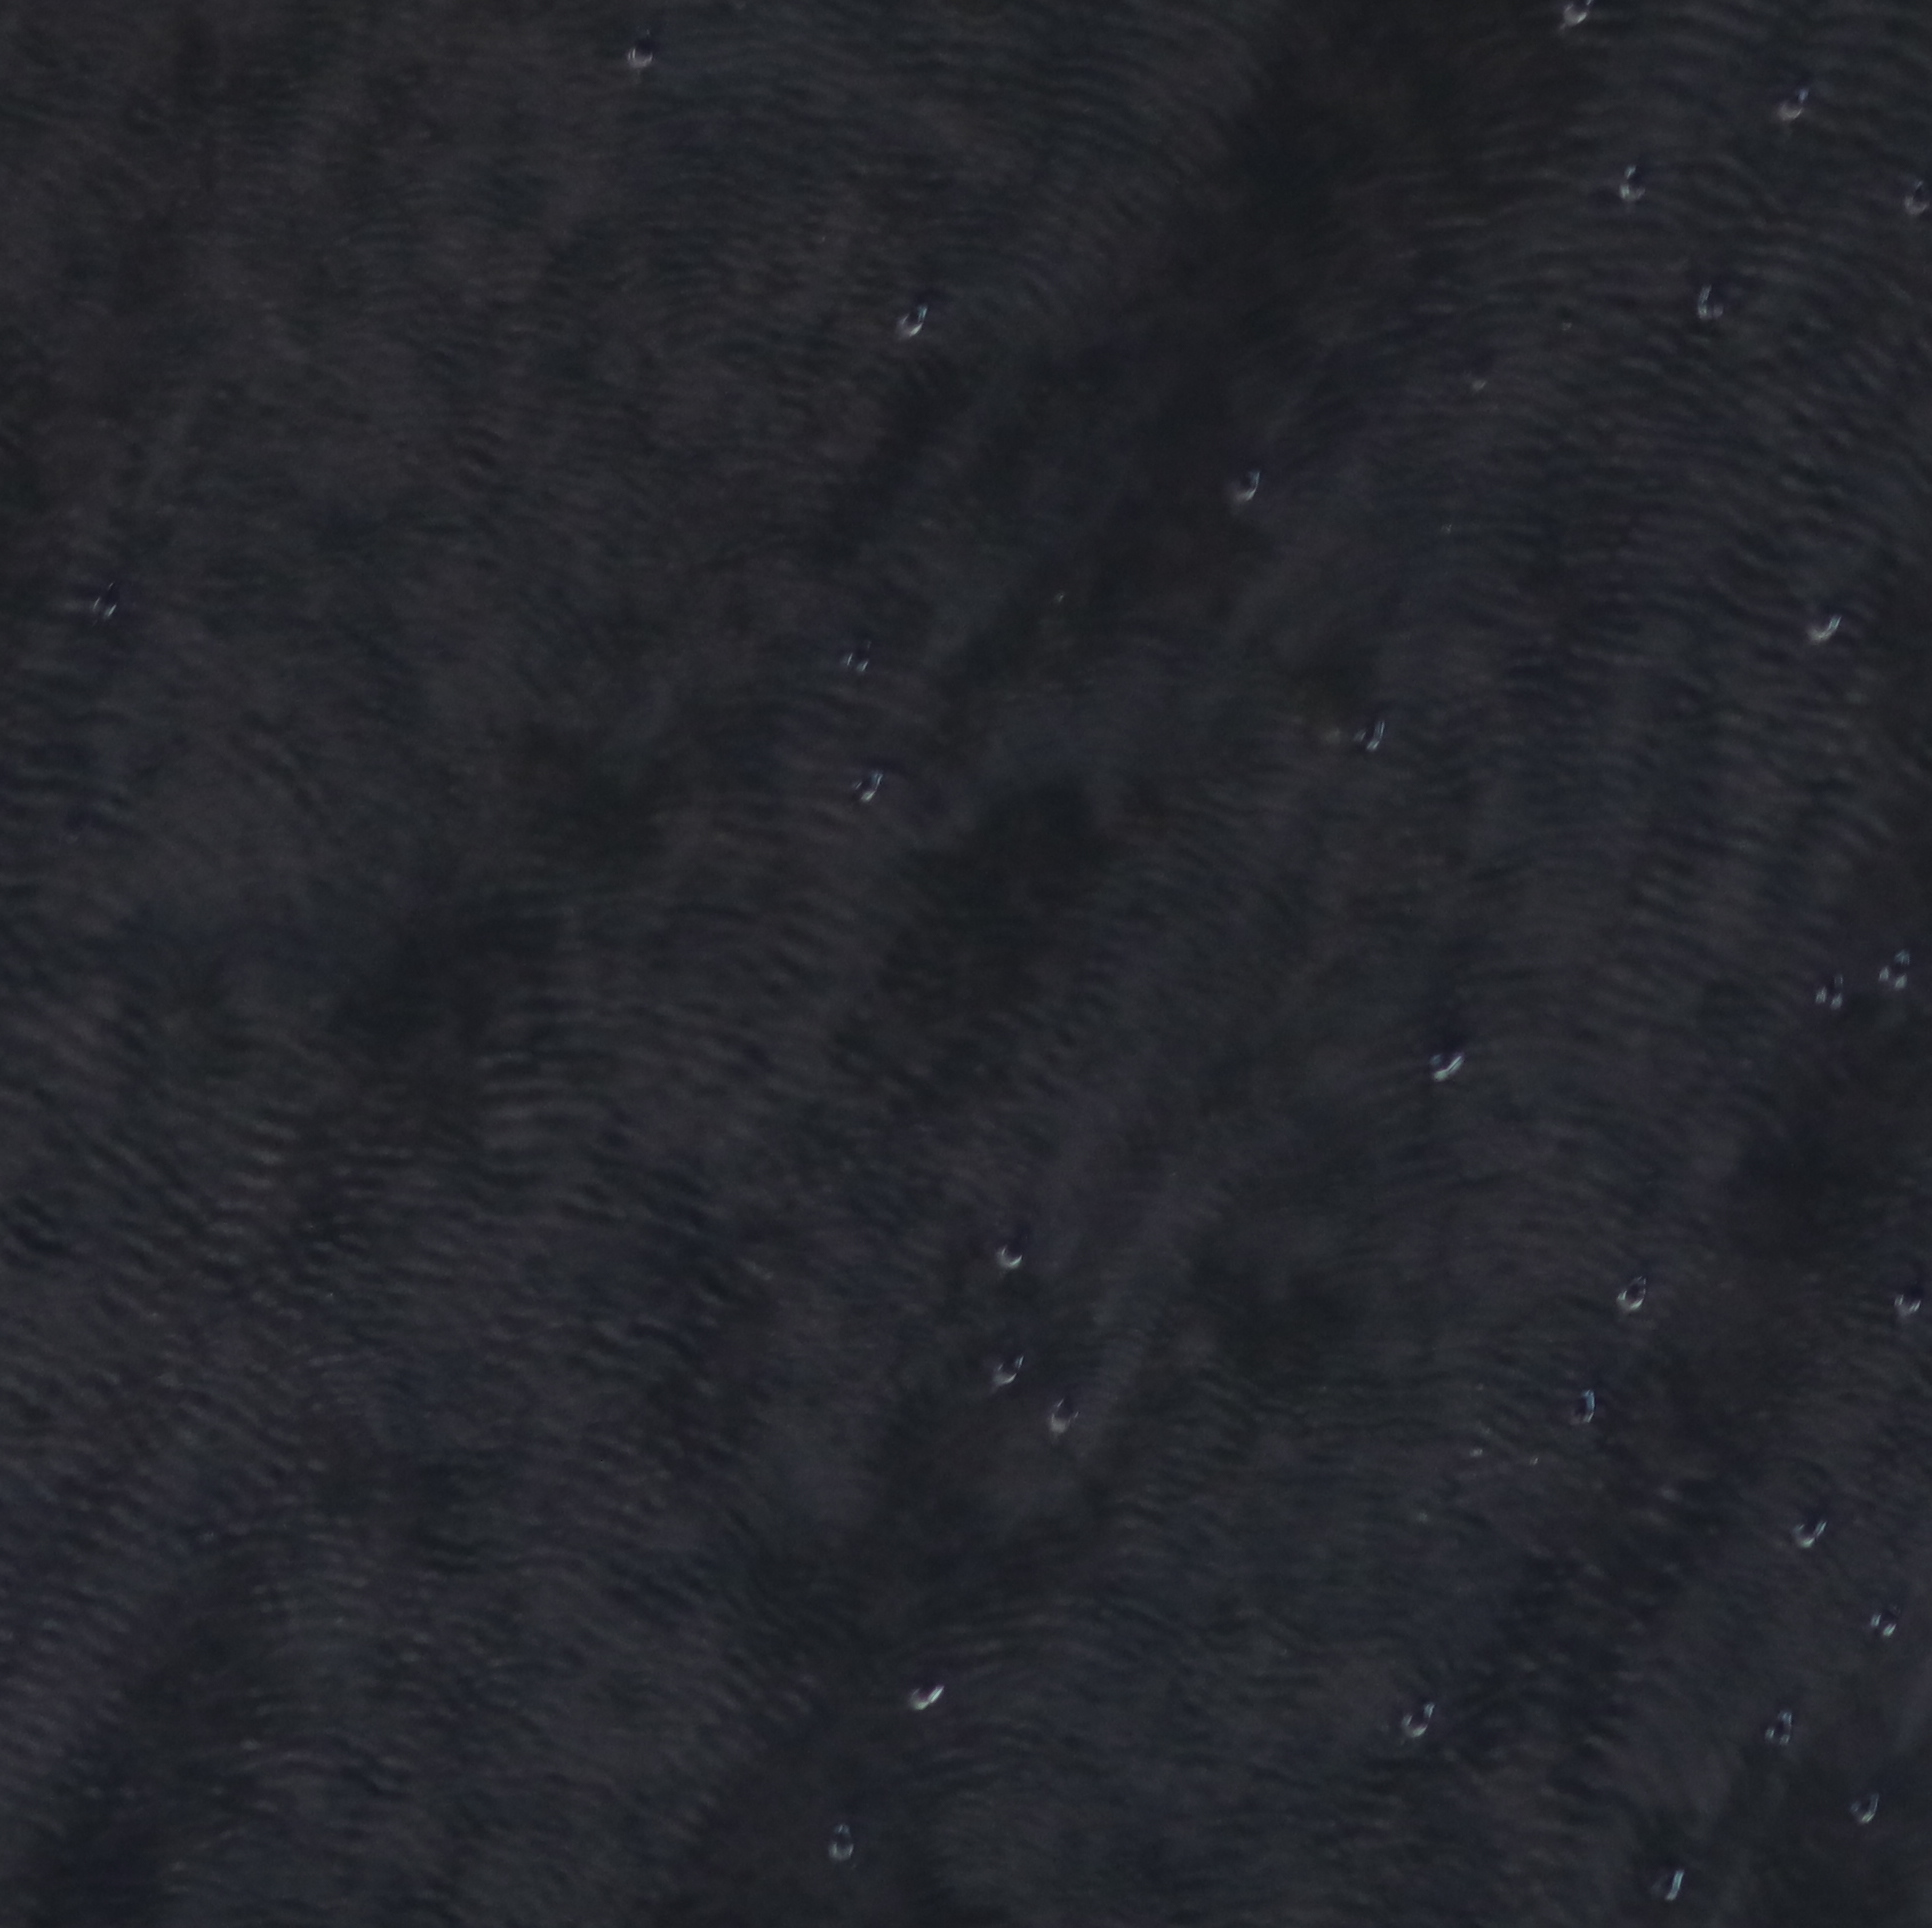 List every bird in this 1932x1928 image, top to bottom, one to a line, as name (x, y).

brant (1572, 9)
brant (652, 47)
brant (1783, 105)
brant (1633, 178)
brant (1922, 205)
brant (1711, 313)
brant (909, 321)
brant (1242, 492)
brant (100, 604)
brant (1825, 626)
brant (858, 672)
brant (1374, 740)
brant (868, 784)
brant (1897, 972)
brant (1835, 990)
brant (1444, 1064)
brant (1013, 1255)
brant (1629, 1297)
brant (1917, 1304)
brant (1009, 1369)
brant (1585, 1408)
brant (1066, 1420)
brant (1808, 1530)
brant (1889, 1628)
brant (924, 1689)
brant (1407, 1720)
brant (1789, 1734)
brant (1864, 1813)
brant (837, 1841)
brant (1674, 1888)